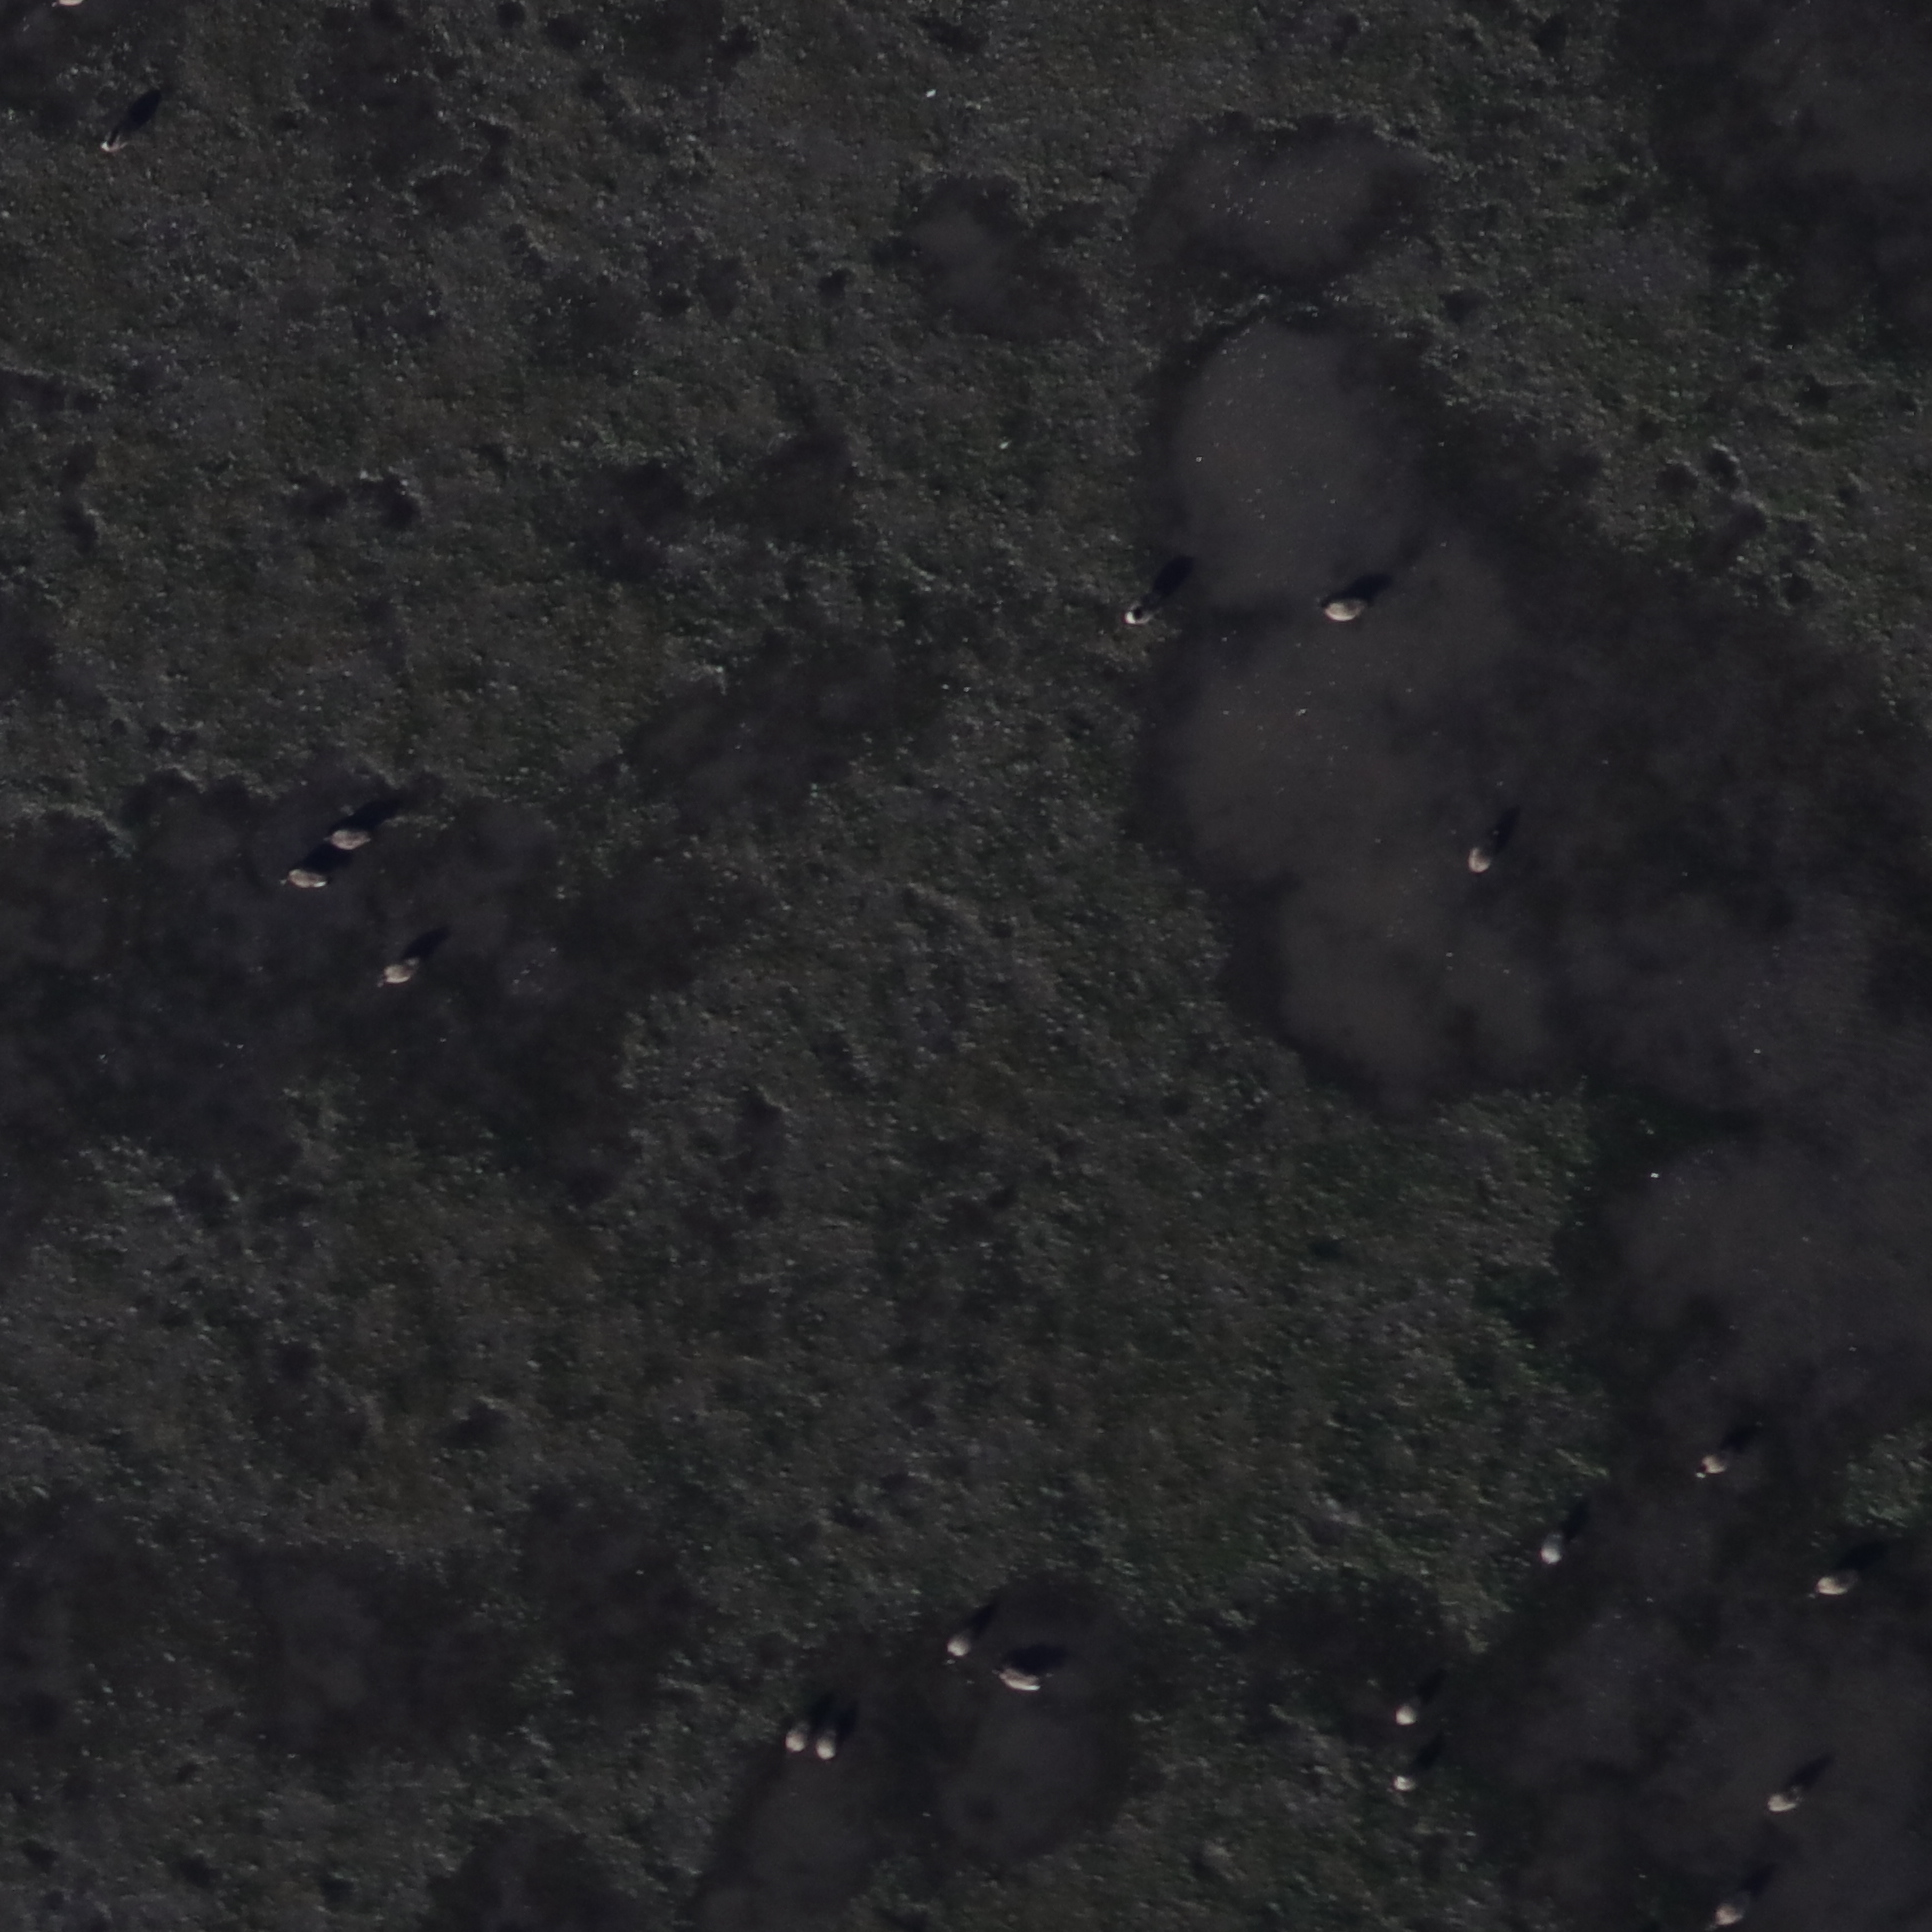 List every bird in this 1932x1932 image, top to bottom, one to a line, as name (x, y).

Canada goose (121, 144)
Canada goose (1345, 607)
Canada goose (1146, 614)
Canada goose (351, 836)
Canada goose (1482, 857)
Canada goose (300, 874)
Canada goose (399, 969)
Canada goose (1718, 1458)
Canada goose (1552, 1549)
Canada goose (1835, 1584)
Canada goose (954, 1647)
Canada goose (1023, 1686)
Canada goose (1406, 1711)
Canada goose (799, 1738)
Canada goose (833, 1742)
Canada goose (1409, 1780)
Canada goose (1780, 1800)
Canada goose (1732, 1917)